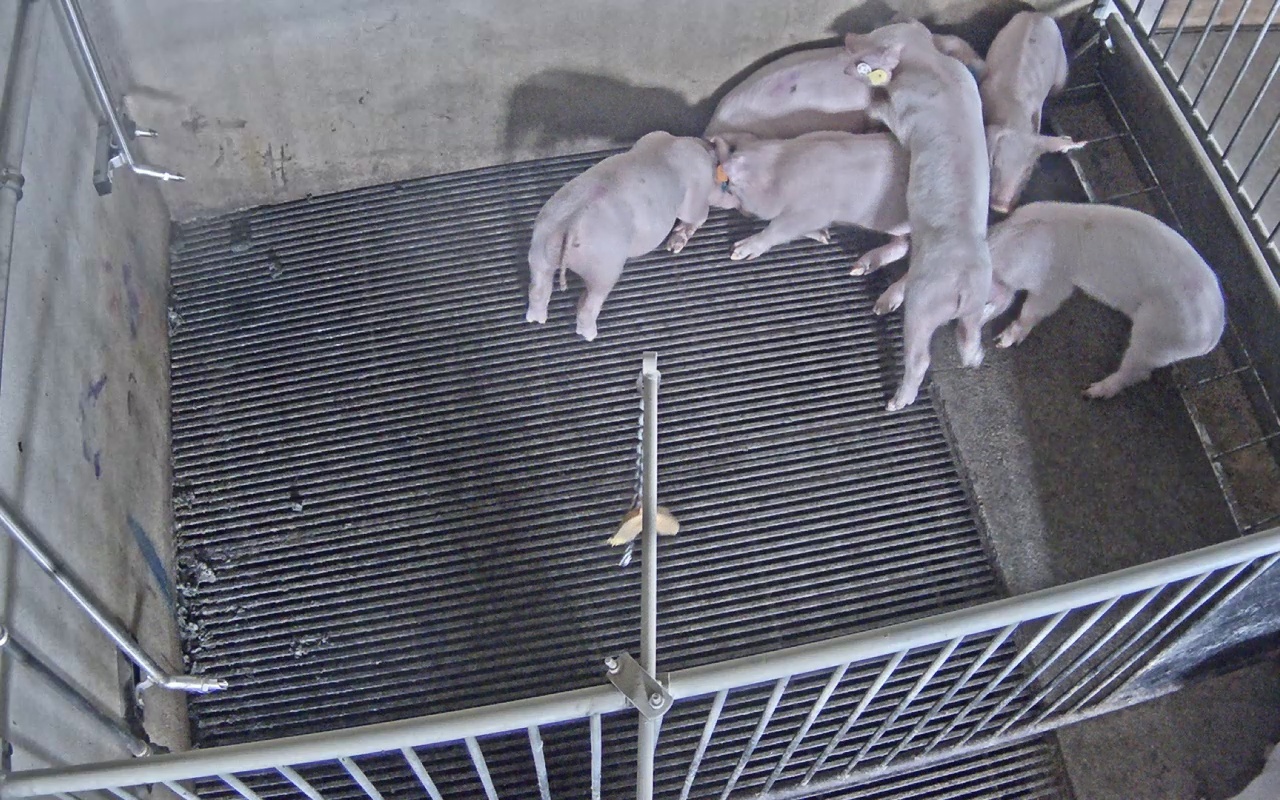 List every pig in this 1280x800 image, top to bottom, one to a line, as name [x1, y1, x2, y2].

pig [980, 10, 1088, 215]
pig [841, 13, 992, 414]
pig [701, 35, 990, 140]
pig [525, 130, 721, 344]
pig [707, 131, 911, 316]
pig [978, 202, 1227, 402]